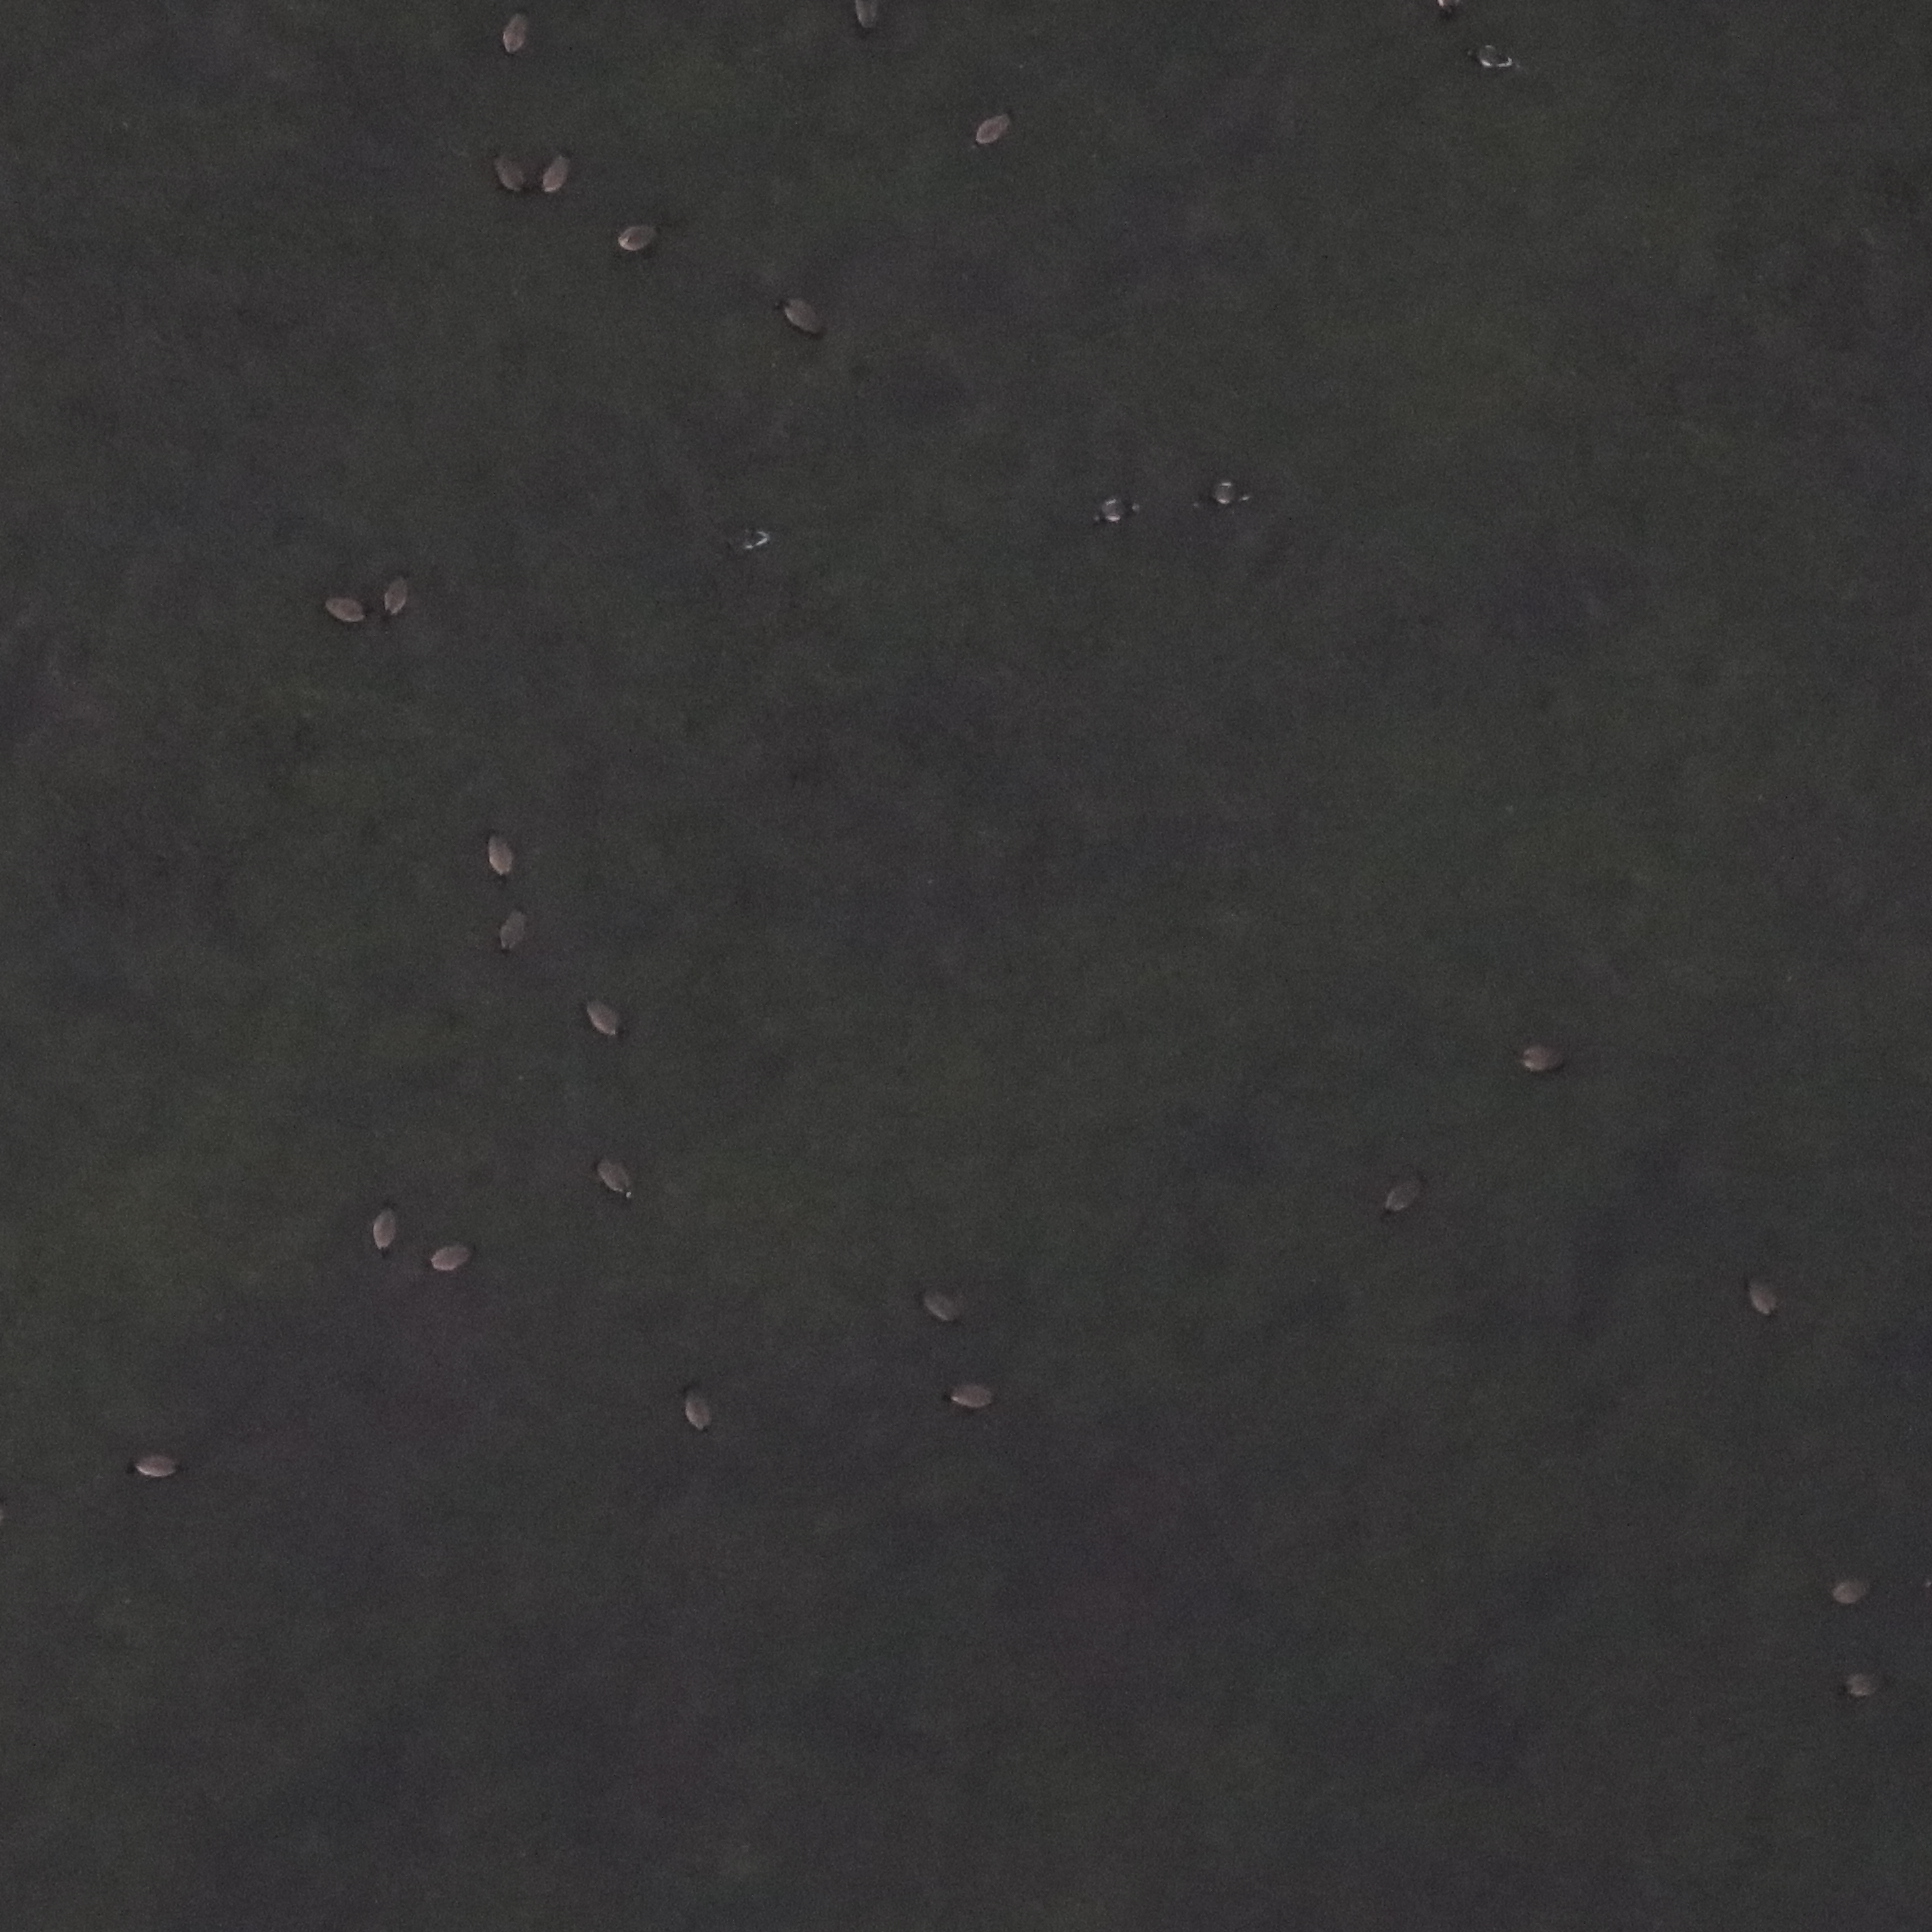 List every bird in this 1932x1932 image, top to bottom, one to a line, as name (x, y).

Canada goose (868, 11)
Canada goose (513, 40)
brant (1492, 54)
Canada goose (991, 132)
Canada goose (549, 171)
Canada goose (508, 172)
Canada goose (637, 237)
Canada goose (799, 315)
brant (1227, 494)
brant (1113, 511)
brant (750, 539)
Canada goose (396, 596)
Canada goose (346, 609)
Canada goose (500, 857)
Canada goose (513, 926)
Canada goose (604, 1018)
Canada goose (1540, 1058)
Canada goose (614, 1178)
Canada goose (1406, 1189)
Canada goose (384, 1231)
Canada goose (448, 1258)
Canada goose (1762, 1296)
Canada goose (944, 1308)
Canada goose (971, 1397)
Canada goose (695, 1412)
Canada goose (155, 1467)
Canada goose (1849, 1592)
Canada goose (1856, 1687)